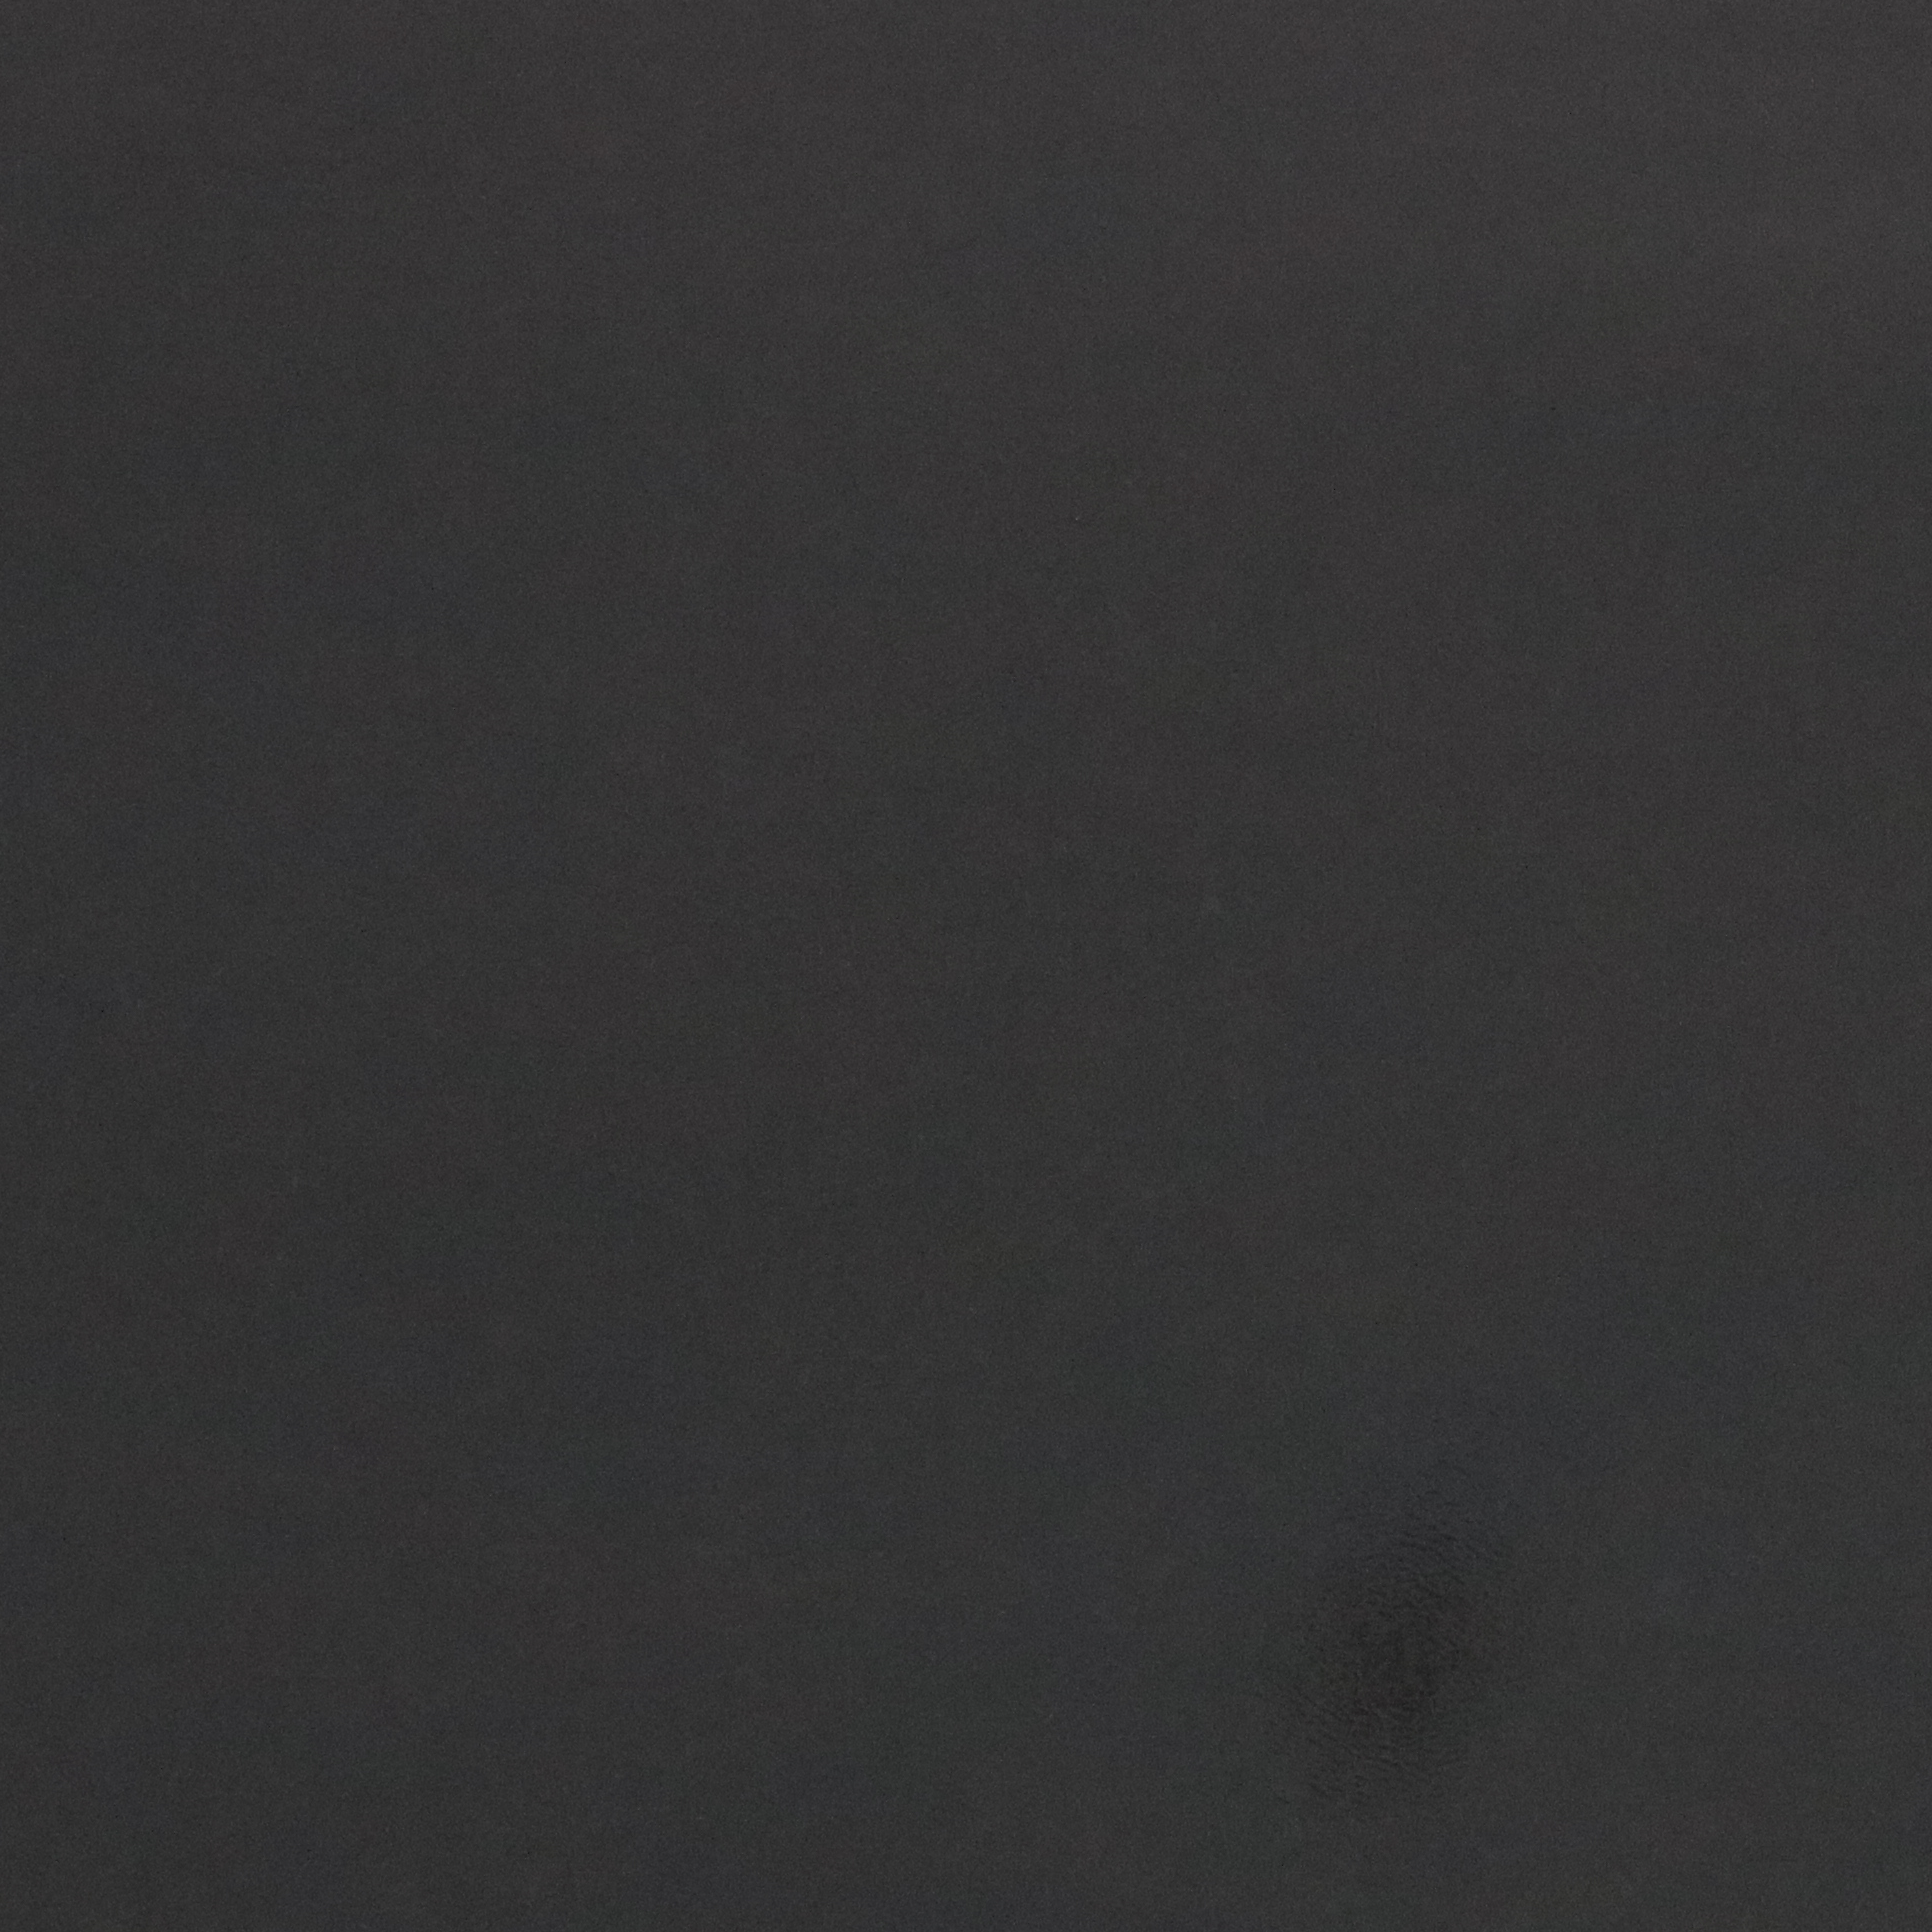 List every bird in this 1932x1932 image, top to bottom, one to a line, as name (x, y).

None